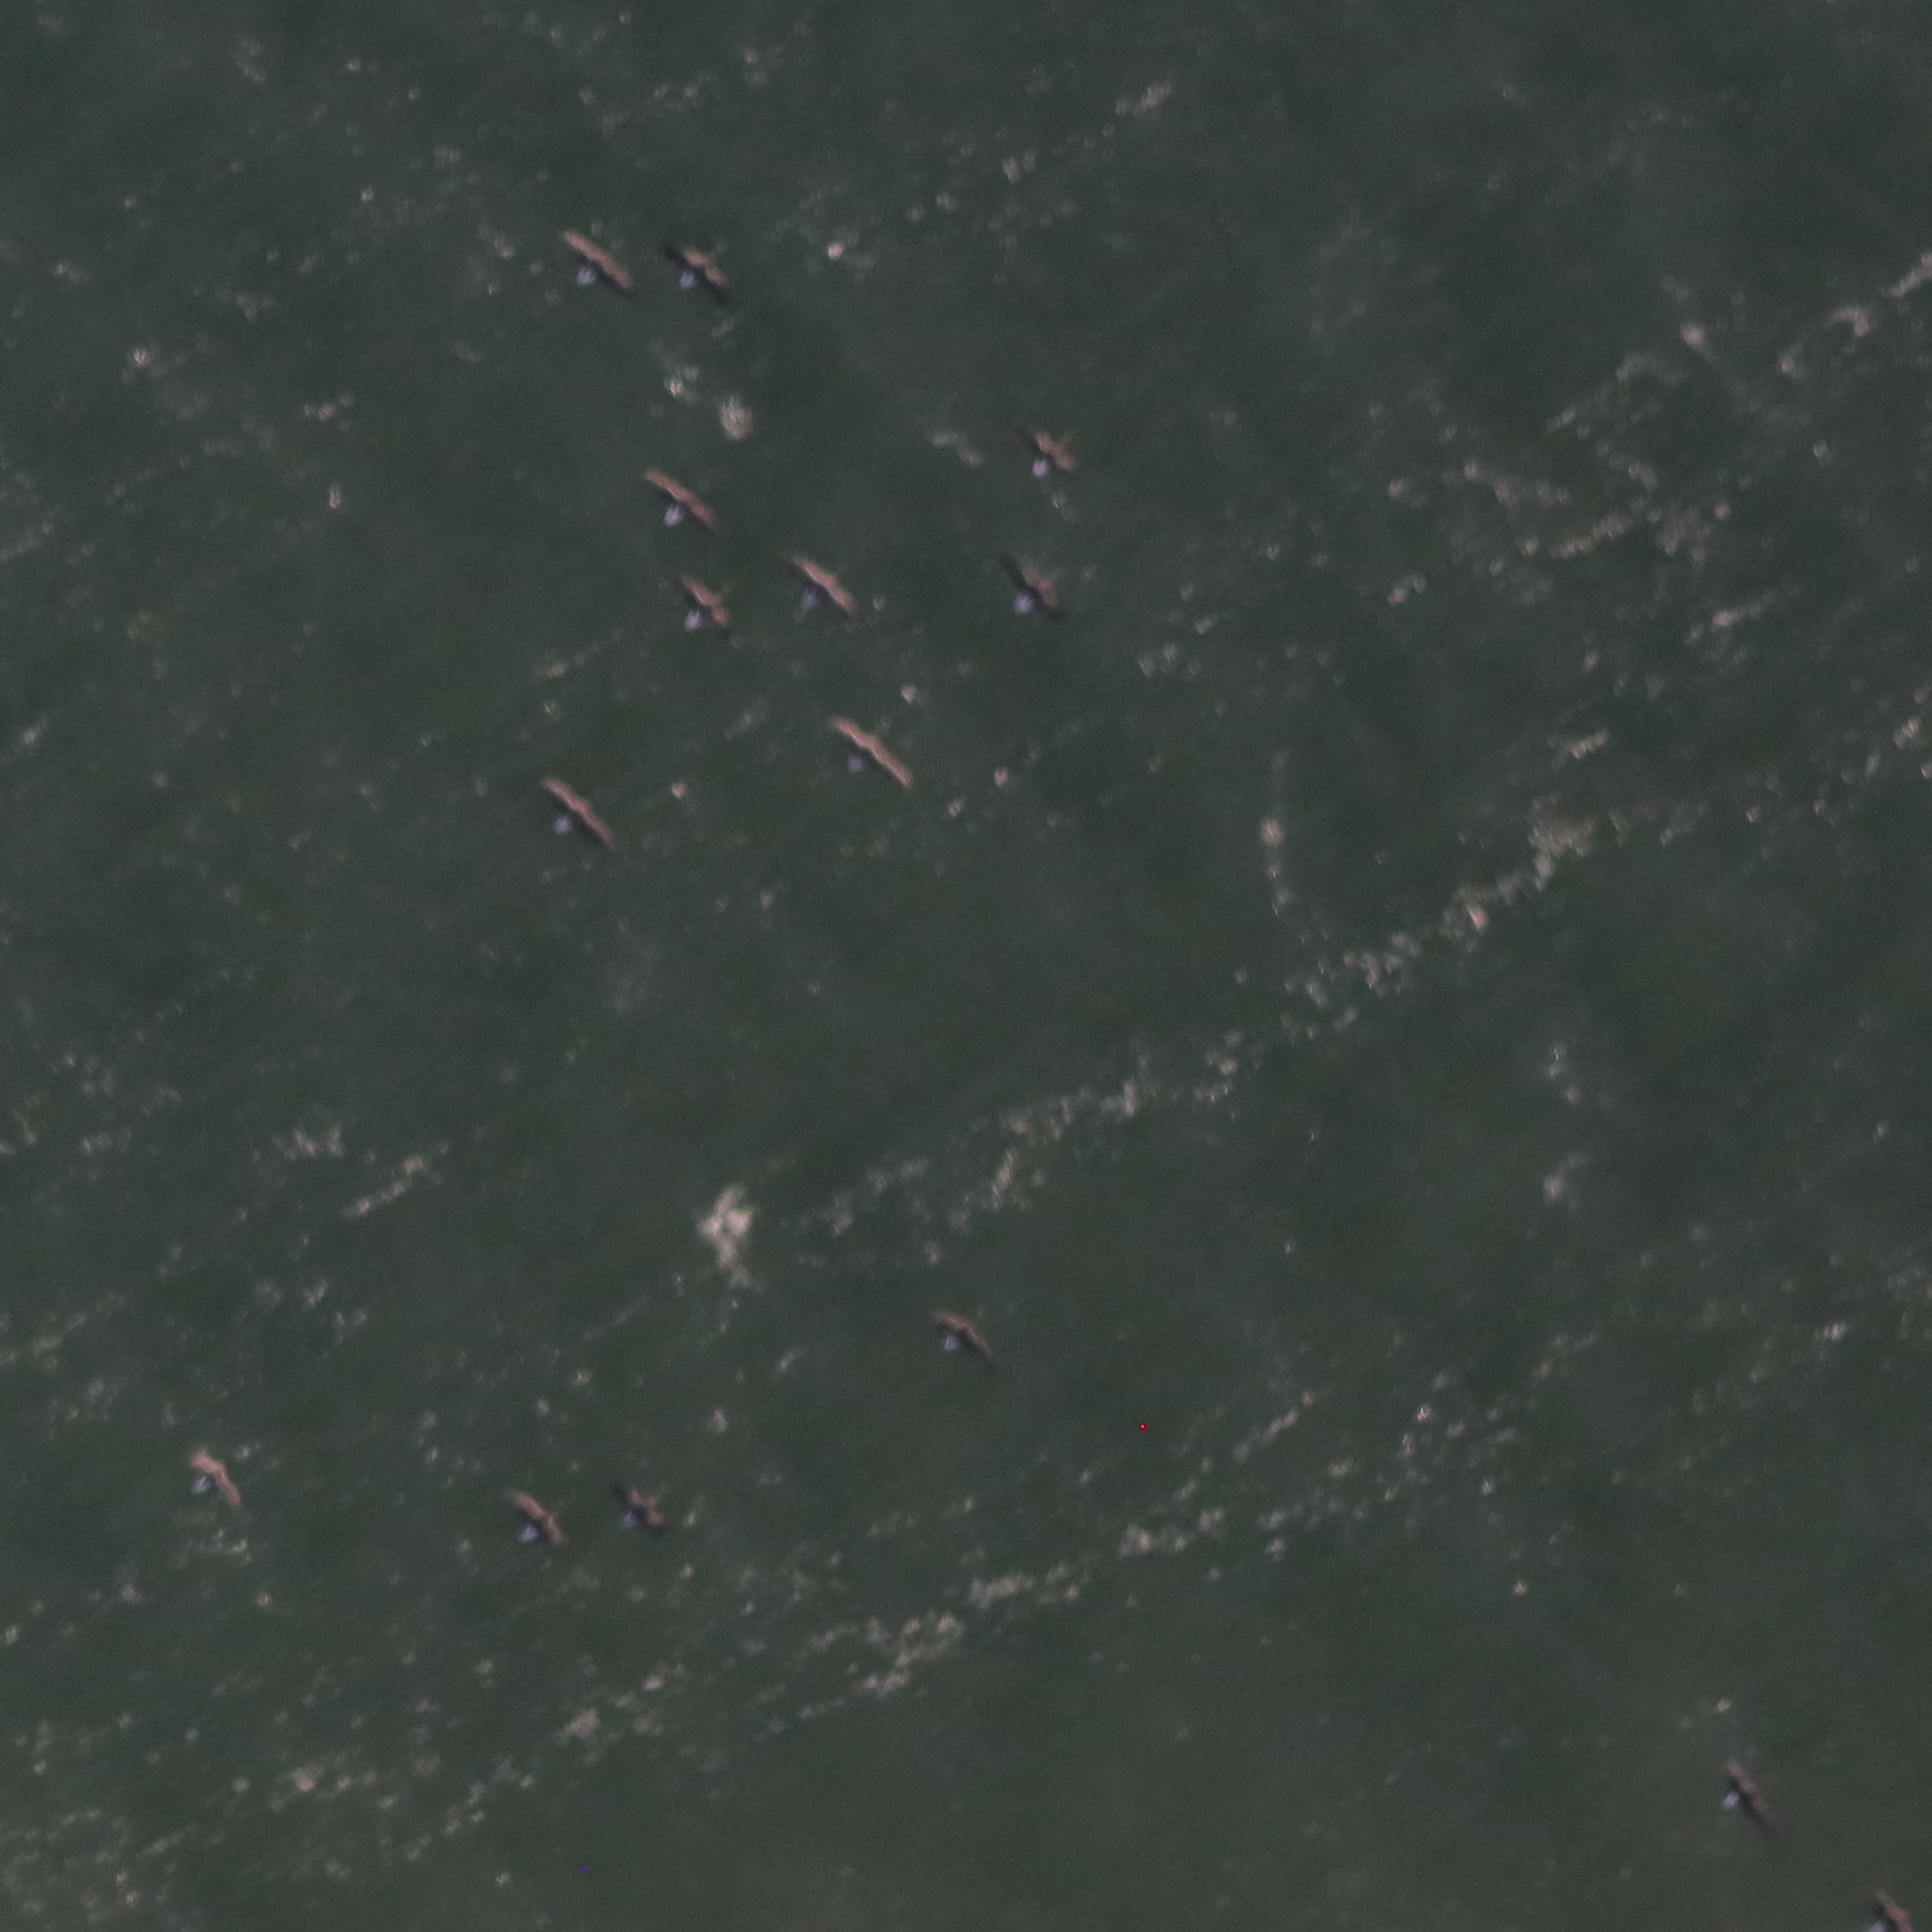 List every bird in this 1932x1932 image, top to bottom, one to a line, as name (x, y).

brant (596, 262)
brant (698, 267)
brant (1059, 454)
brant (685, 499)
brant (824, 587)
brant (1033, 588)
brant (701, 605)
brant (868, 747)
brant (574, 811)
brant (963, 1332)
brant (210, 1469)
brant (642, 1508)
brant (537, 1521)
brant (1742, 1794)
brant (1891, 1920)